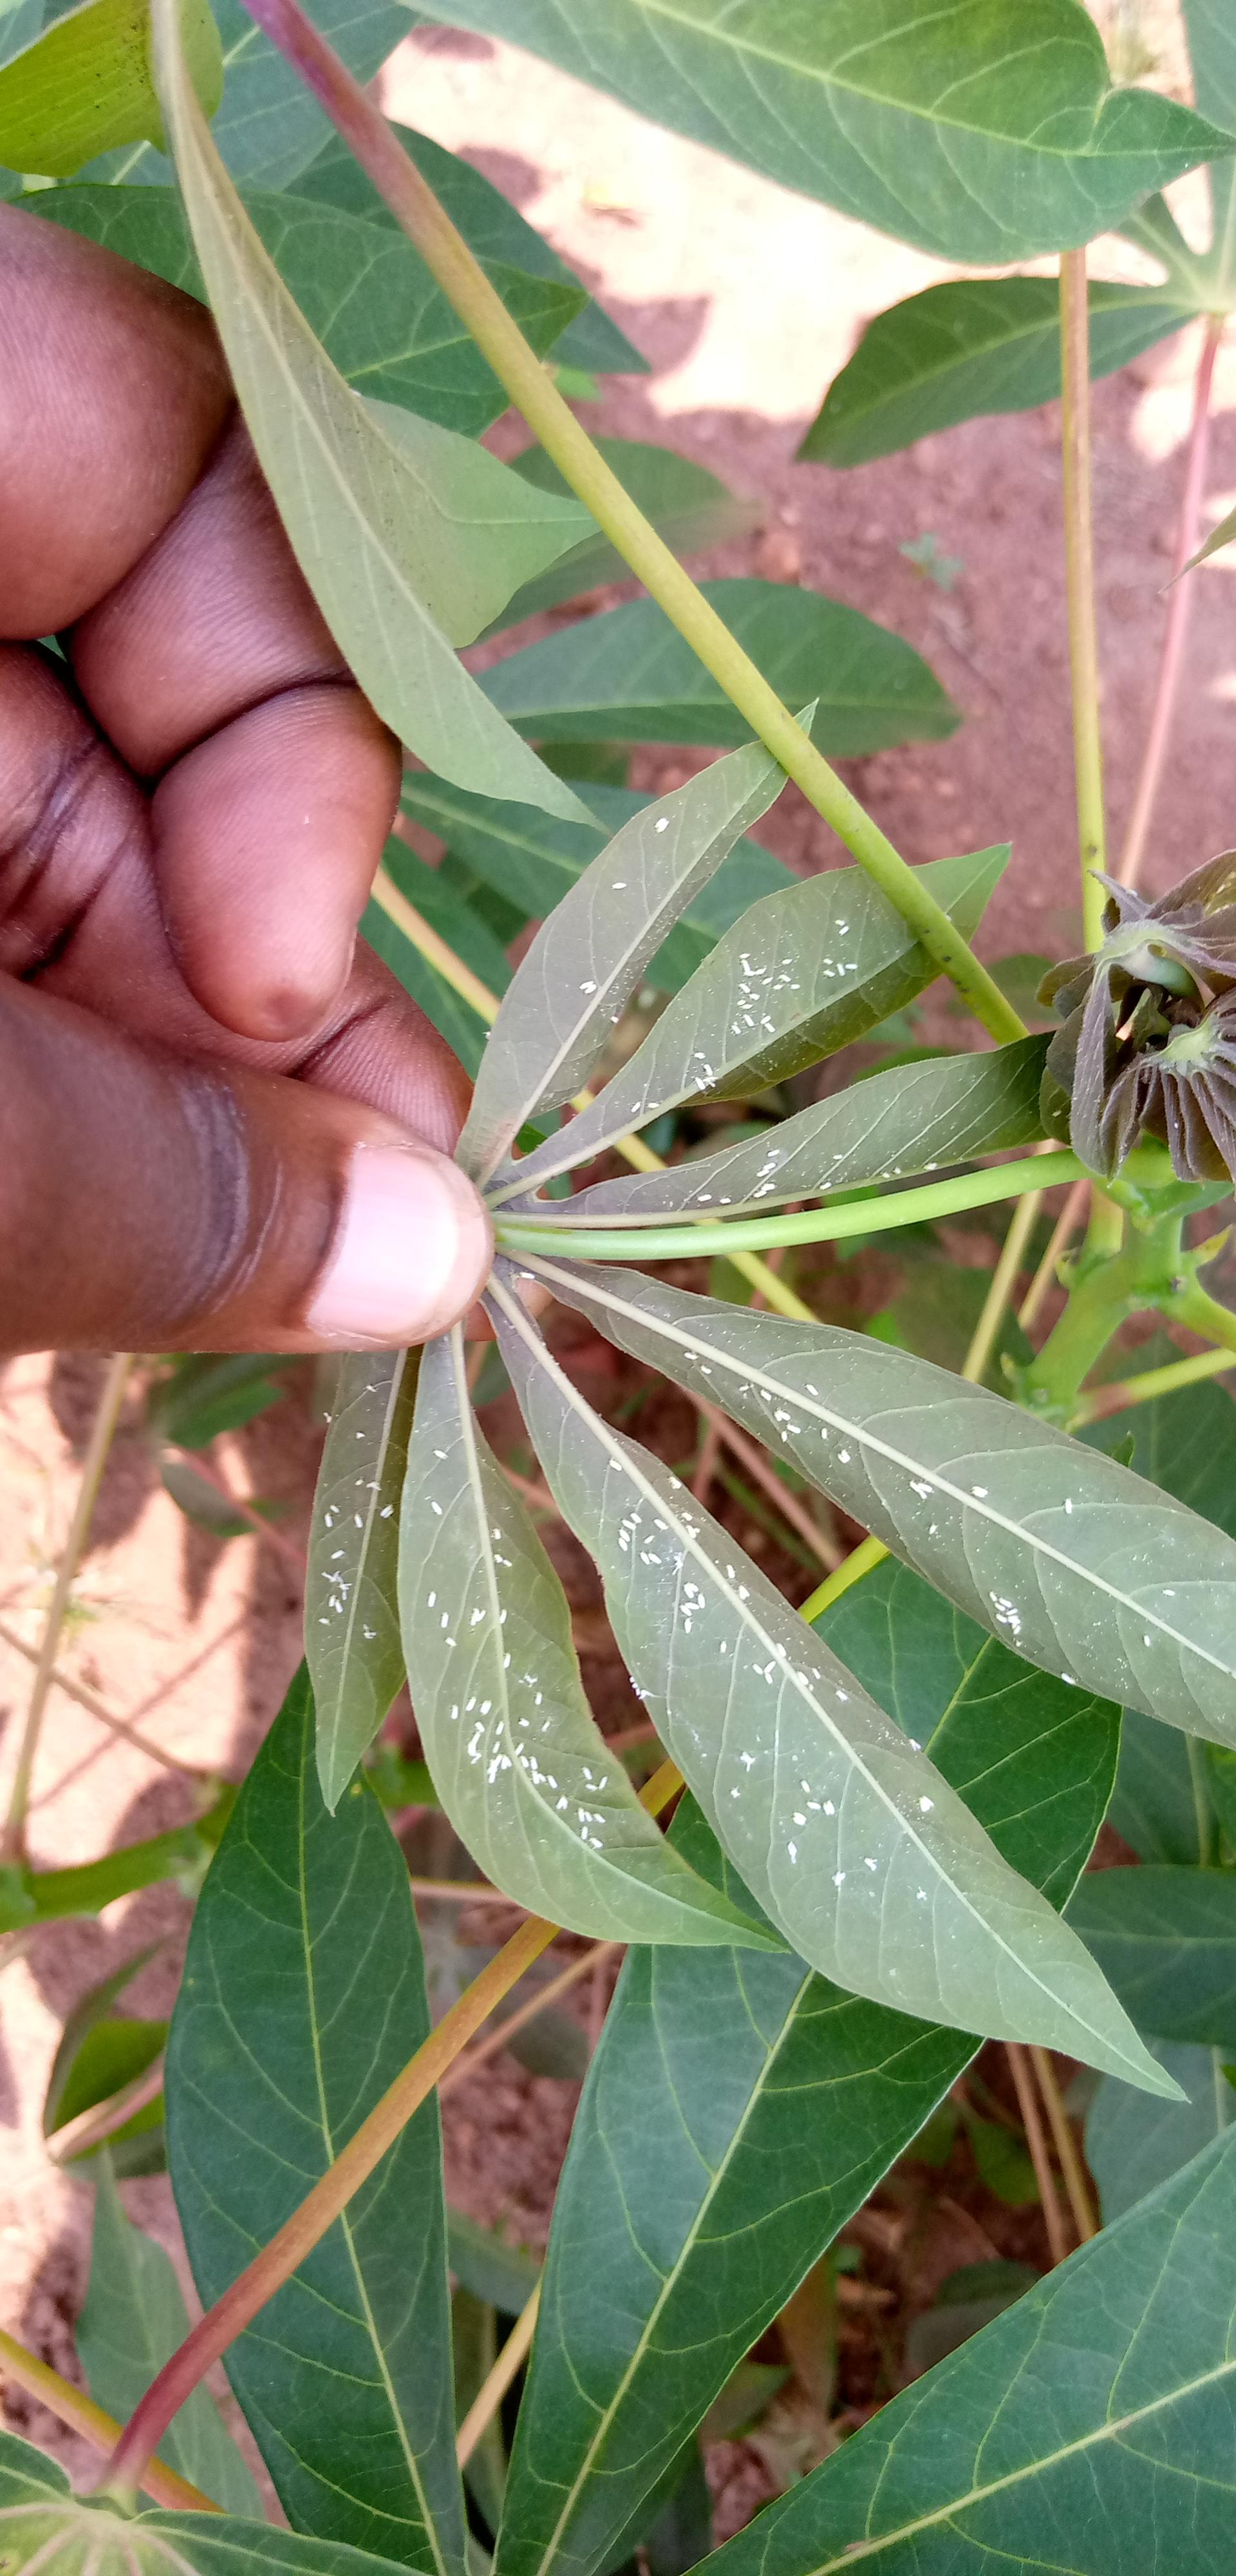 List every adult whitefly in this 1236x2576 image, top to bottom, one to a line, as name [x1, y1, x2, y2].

whitefly [652, 813, 671, 837]
whitefly [609, 877, 628, 895]
whitefly [829, 917, 845, 929]
whitefly [837, 924, 851, 938]
whitefly [736, 949, 753, 962]
whitefly [778, 956, 793, 967]
whitefly [819, 957, 832, 965]
whitefly [739, 959, 753, 971]
whitefly [834, 960, 848, 982]
whitefly [844, 961, 859, 971]
whitefly [753, 967, 768, 976]
whitefly [819, 969, 836, 980]
whitefly [742, 970, 756, 978]
whitefly [776, 971, 792, 984]
whitefly [759, 975, 773, 987]
whitefly [577, 980, 595, 990]
whitefly [736, 981, 752, 992]
whitefly [788, 982, 802, 994]
whitefly [584, 983, 597, 996]
whitefly [771, 983, 783, 992]
whitefly [747, 990, 761, 1003]
whitefly [733, 995, 755, 1012]
whitefly [741, 1010, 756, 1028]
whitefly [605, 1011, 623, 1027]
whitefly [759, 1014, 772, 1025]
whitefly [729, 1021, 744, 1036]
whitefly [762, 1021, 777, 1035]
whitefly [691, 1048, 707, 1060]
whitefly [702, 1061, 713, 1077]
whitefly [692, 1074, 707, 1092]
whitefly [702, 1075, 725, 1088]
whitefly [645, 1099, 660, 1112]
whitefly [628, 1100, 643, 1115]
whitefly [763, 1146, 781, 1158]
whitefly [830, 1151, 846, 1163]
whitefly [921, 1160, 939, 1174]
whitefly [761, 1160, 778, 1171]
whitefly [892, 1165, 902, 1176]
whitefly [754, 1168, 770, 1179]
whitefly [878, 1170, 892, 1182]
whitefly [812, 1180, 836, 1193]
whitefly [762, 1184, 778, 1193]
whitefly [751, 1188, 766, 1201]
whitefly [693, 1191, 711, 1205]
whitefly [715, 1192, 733, 1207]
whitefly [516, 1271, 538, 1283]
whitefly [680, 1350, 702, 1362]
whitefly [695, 1361, 716, 1381]
whitefly [801, 1381, 820, 1398]
whitefly [759, 1386, 773, 1404]
whitefly [772, 1407, 794, 1423]
whitefly [784, 1423, 804, 1436]
whitefly [820, 1426, 829, 1442]
whitefly [778, 1428, 789, 1444]
whitefly [353, 1429, 366, 1441]
whitefly [429, 1445, 451, 1463]
whitefly [835, 1446, 854, 1465]
whitefly [606, 1457, 624, 1473]
whitefly [665, 1474, 686, 1492]
whitefly [364, 1478, 382, 1494]
whitefly [909, 1480, 919, 1494]
whitefly [918, 1481, 934, 1494]
whitefly [968, 1483, 990, 1501]
whitefly [1062, 1495, 1077, 1517]
whitefly [427, 1496, 444, 1518]
whitefly [379, 1501, 394, 1520]
whitefly [351, 1510, 366, 1532]
whitefly [678, 1510, 695, 1522]
whitefly [627, 1510, 642, 1525]
whitefly [322, 1511, 335, 1531]
whitefly [650, 1515, 669, 1532]
whitefly [619, 1517, 638, 1531]
whitefly [683, 1523, 700, 1540]
whitefly [924, 1523, 939, 1537]
whitefly [491, 1524, 505, 1544]
whitefly [617, 1527, 632, 1542]
whitefly [642, 1534, 658, 1546]
whitefly [616, 1537, 630, 1553]
whitefly [329, 1547, 346, 1562]
whitefly [638, 1549, 651, 1568]
whitefly [492, 1551, 503, 1566]
whitefly [646, 1551, 663, 1566]
whitefly [501, 1557, 514, 1569]
whitefly [722, 1560, 738, 1580]
whitefly [320, 1567, 344, 1583]
whitefly [681, 1580, 700, 1598]
whitefly [736, 1584, 753, 1603]
whitefly [1159, 1584, 1177, 1601]
whitefly [425, 1587, 436, 1611]
whitefly [987, 1589, 999, 1603]
whitefly [327, 1591, 334, 1609]
whitefly [696, 1591, 709, 1611]
whitefly [997, 1596, 1012, 1609]
whitefly [334, 1598, 344, 1615]
whitefly [682, 1600, 698, 1611]
whitefly [991, 1601, 1007, 1612]
whitefly [678, 1603, 694, 1620]
whitefly [467, 1605, 486, 1628]
whitefly [498, 1605, 512, 1625]
whitefly [437, 1610, 450, 1632]
whitefly [993, 1611, 1007, 1626]
whitefly [1007, 1613, 1024, 1627]
whitefly [315, 1614, 333, 1629]
whitefly [681, 1616, 694, 1636]
whitefly [359, 1621, 379, 1645]
whitefly [1013, 1625, 1024, 1634]
whitefly [1138, 1633, 1155, 1651]
whitefly [441, 1634, 459, 1650]
whitefly [716, 1636, 729, 1656]
whitefly [774, 1638, 791, 1657]
whitefly [500, 1650, 513, 1673]
whitefly [761, 1656, 777, 1671]
whitefly [750, 1662, 763, 1680]
whitefly [795, 1667, 814, 1687]
whitefly [1058, 1669, 1077, 1687]
whitefly [763, 1671, 776, 1685]
whitefly [831, 1687, 853, 1705]
whitefly [533, 1688, 543, 1709]
whitefly [463, 1695, 478, 1713]
whitefly [478, 1700, 492, 1716]
whitefly [447, 1703, 460, 1720]
whitefly [516, 1716, 529, 1730]
whitefly [492, 1718, 505, 1736]
whitefly [471, 1719, 486, 1734]
whitefly [465, 1733, 480, 1750]
whitefly [908, 1736, 926, 1754]
whitefly [490, 1739, 503, 1754]
whitefly [513, 1741, 524, 1754]
whitefly [466, 1750, 482, 1765]
whitefly [738, 1750, 758, 1773]
whitefly [527, 1752, 539, 1770]
whitefly [486, 1752, 501, 1769]
whitefly [500, 1754, 512, 1771]
whitefly [518, 1754, 529, 1770]
whitefly [577, 1764, 595, 1782]
whitefly [486, 1769, 501, 1786]
whitefly [529, 1771, 546, 1787]
whitefly [545, 1772, 558, 1788]
whitefly [597, 1774, 610, 1793]
whitefly [795, 1775, 815, 1795]
whitefly [583, 1781, 597, 1794]
whitefly [726, 1785, 742, 1799]
whitefly [552, 1792, 572, 1812]
whitefly [918, 1794, 936, 1812]
whitefly [818, 1798, 835, 1819]
whitefly [575, 1806, 587, 1823]
whitefly [583, 1808, 596, 1824]
whitefly [789, 1809, 813, 1826]
whitefly [592, 1810, 608, 1826]
whitefly [578, 1823, 590, 1840]
whitefly [588, 1836, 603, 1850]
whitefly [783, 1836, 804, 1864]
whitefly [861, 1855, 884, 1878]
whitefly [831, 1868, 848, 1890]
whitefly [913, 1885, 933, 1906]